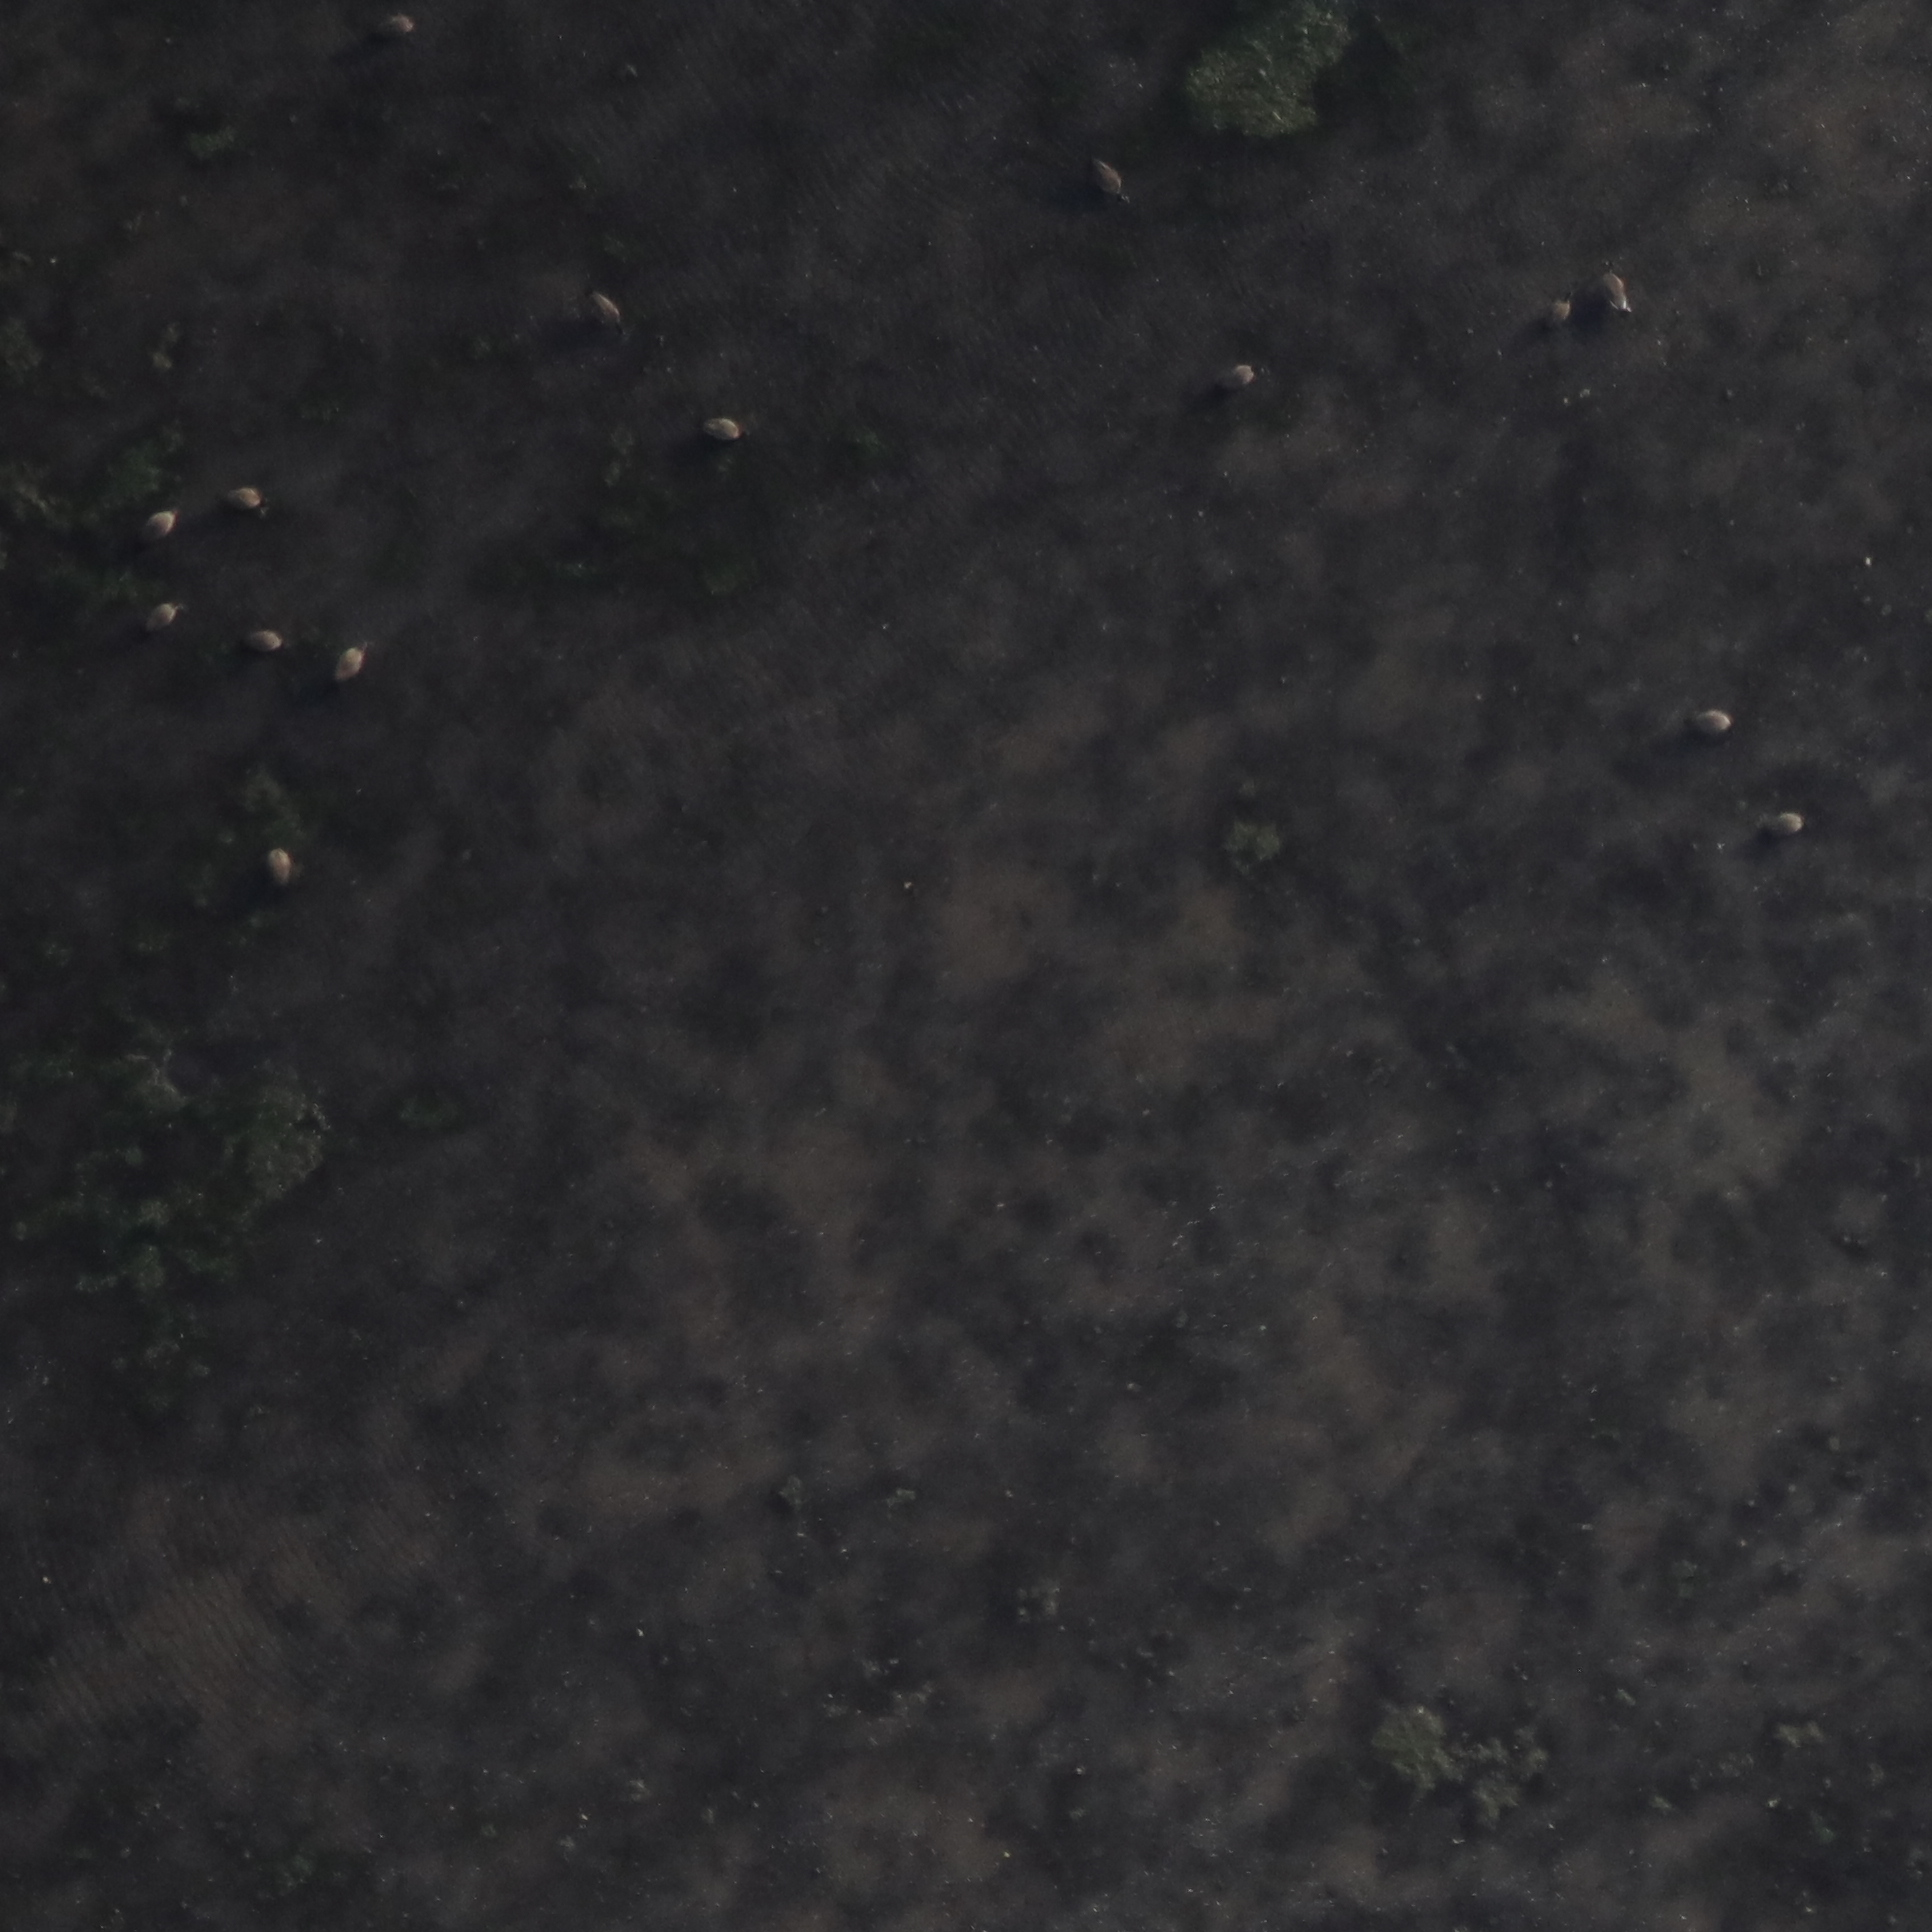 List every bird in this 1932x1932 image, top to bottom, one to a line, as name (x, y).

Canada goose (399, 25)
Canada goose (1108, 179)
Canada goose (1616, 287)
Canada goose (604, 310)
Canada goose (1559, 311)
Canada goose (1238, 377)
Canada goose (728, 430)
Canada goose (236, 497)
Canada goose (161, 524)
Canada goose (162, 617)
Canada goose (260, 643)
Canada goose (350, 663)
Canada goose (1715, 724)
Canada goose (1787, 822)
Canada goose (282, 868)